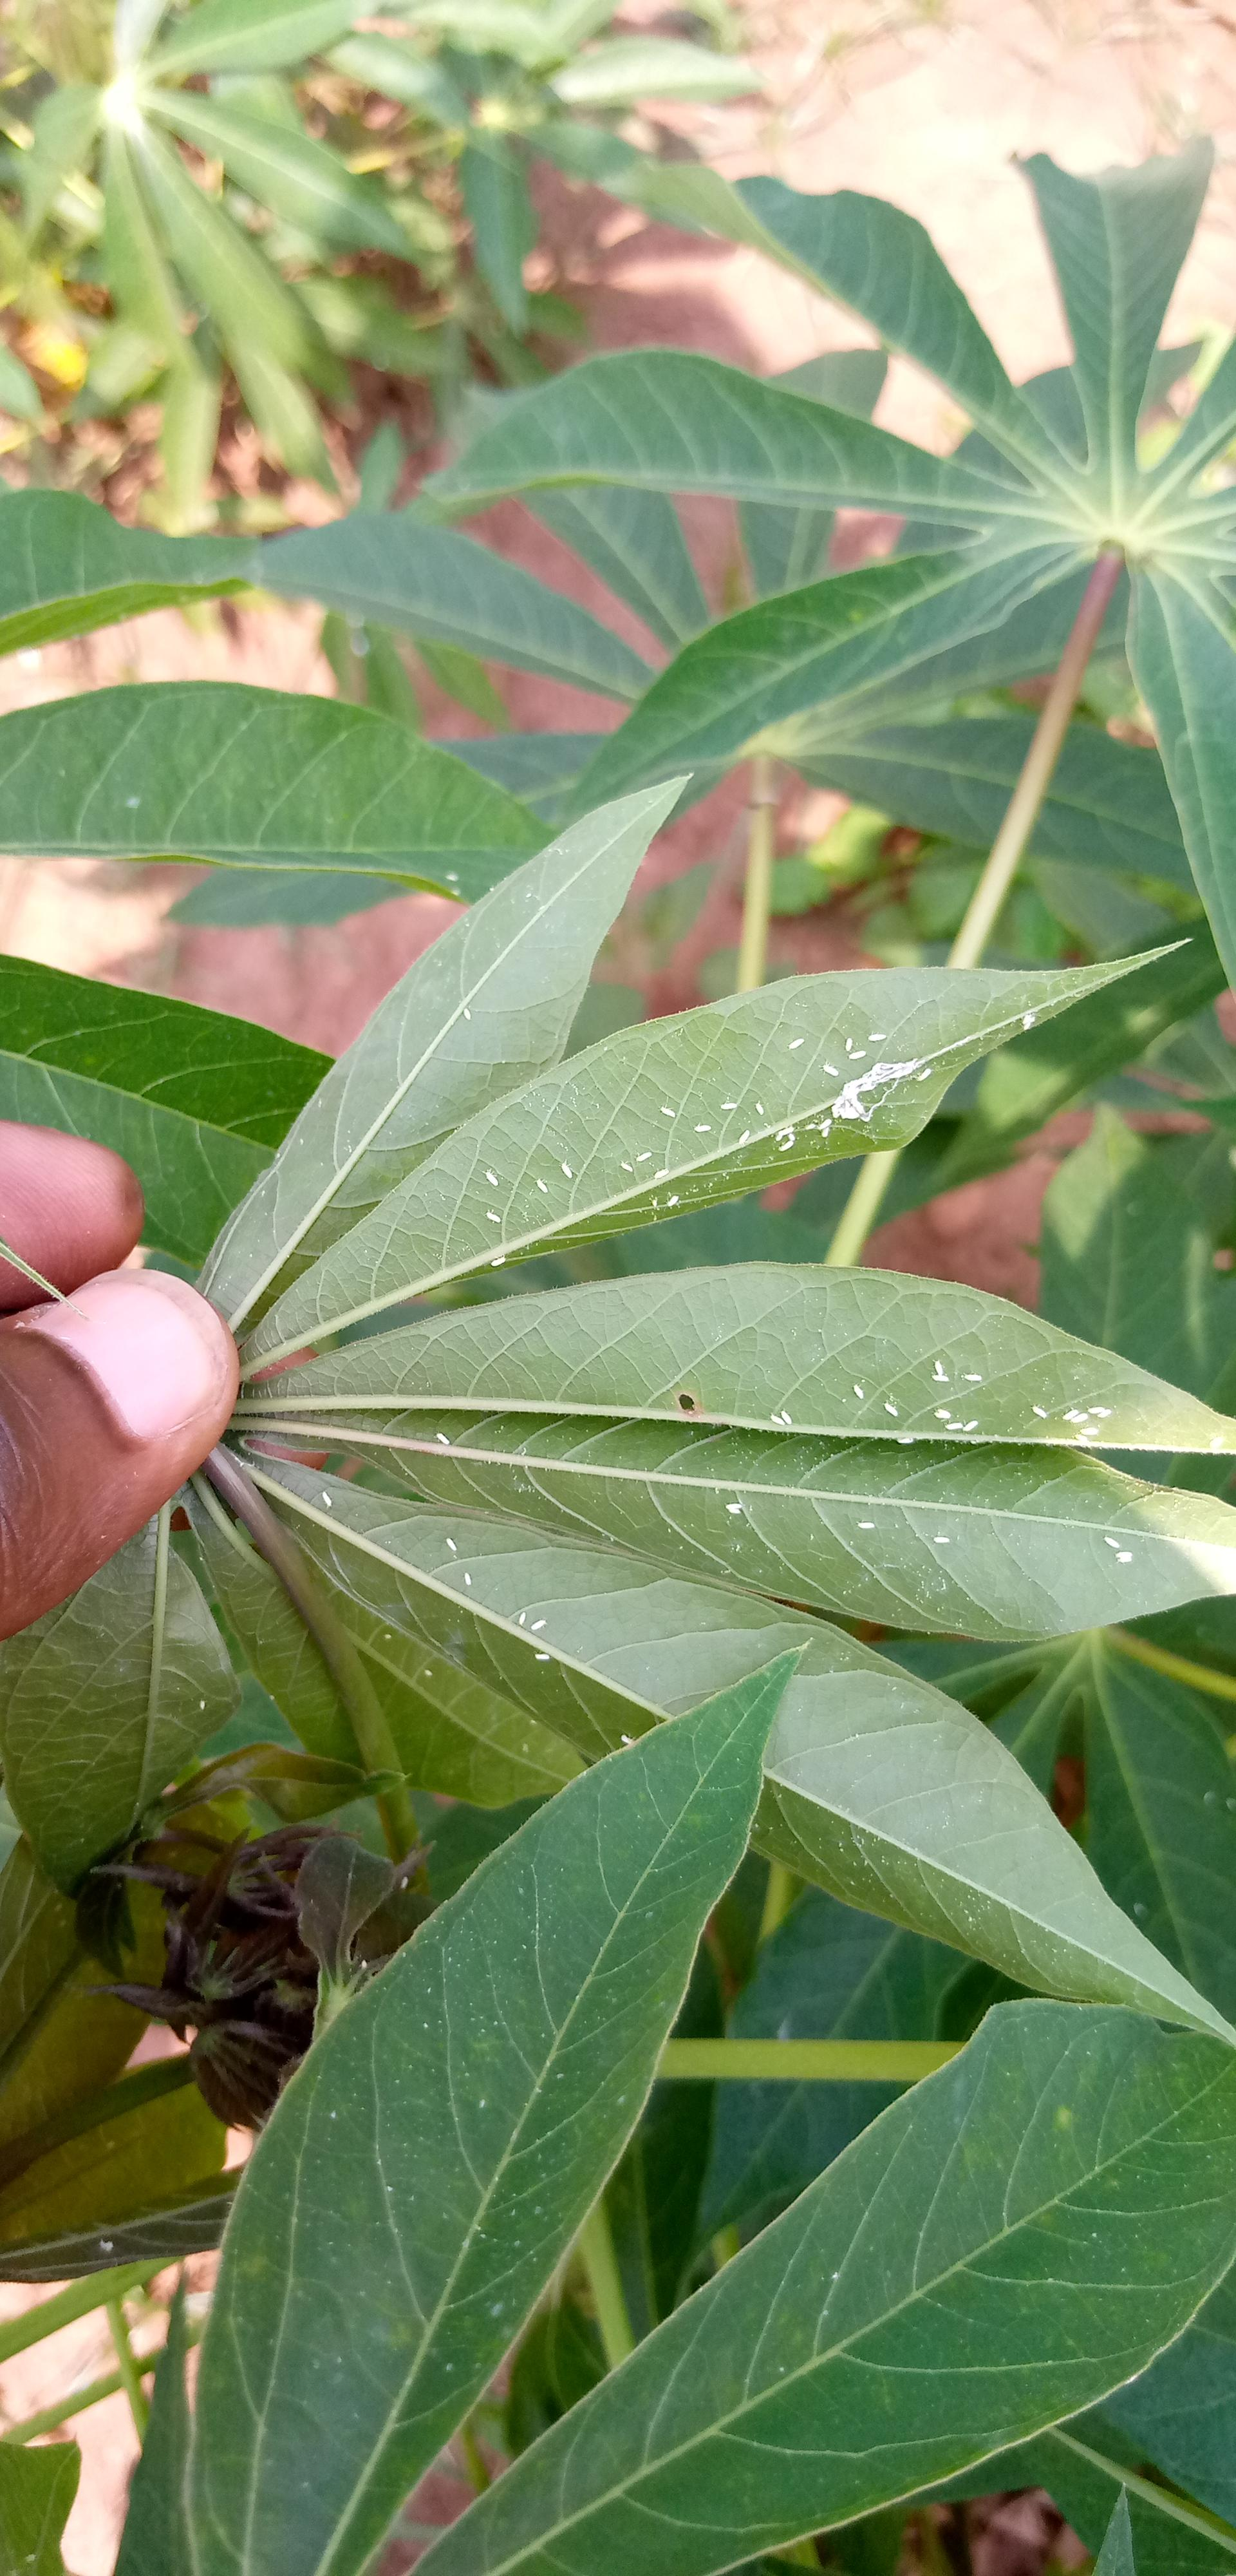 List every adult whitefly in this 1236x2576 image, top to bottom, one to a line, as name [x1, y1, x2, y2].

whitefly [460, 1003, 473, 1023]
whitefly [1019, 1009, 1036, 1031]
whitefly [864, 1030, 888, 1044]
whitefly [842, 1035, 854, 1053]
whitefly [786, 1036, 807, 1053]
whitefly [846, 1048, 866, 1063]
whitefly [819, 1060, 842, 1079]
whitefly [914, 1066, 935, 1085]
whitefly [718, 1098, 739, 1113]
whitefly [751, 1099, 770, 1118]
whitefly [657, 1104, 677, 1120]
whitefly [820, 1115, 833, 1130]
whitefly [801, 1121, 817, 1133]
whitefly [691, 1122, 715, 1135]
whitefly [737, 1126, 751, 1147]
whitefly [776, 1140, 794, 1153]
whitefly [635, 1149, 654, 1164]
whitefly [557, 1158, 576, 1180]
whitefly [617, 1159, 634, 1174]
whitefly [651, 1167, 671, 1181]
whitefly [483, 1168, 501, 1189]
whitefly [533, 1176, 550, 1197]
whitefly [664, 1191, 679, 1212]
whitefly [482, 1208, 503, 1226]
whitefly [487, 1255, 510, 1267]
whitefly [930, 1358, 946, 1374]
whitefly [962, 1372, 985, 1383]
whitefly [930, 1374, 951, 1383]
whitefly [852, 1382, 866, 1401]
whitefly [882, 1399, 899, 1419]
whitefly [1031, 1403, 1048, 1420]
whitefly [1086, 1403, 1106, 1414]
whitefly [932, 1407, 953, 1419]
whitefly [1098, 1407, 1112, 1420]
whitefly [1062, 1408, 1080, 1421]
whitefly [780, 1409, 794, 1425]
whitefly [1073, 1410, 1089, 1425]
whitefly [768, 1413, 785, 1425]
whitefly [963, 1418, 980, 1432]
whitefly [945, 1421, 964, 1432]
whitefly [1080, 1426, 1100, 1435]
whitefly [433, 1430, 454, 1447]
whitefly [1206, 1430, 1230, 1455]
whitefly [1073, 1433, 1091, 1442]
whitefly [894, 1435, 917, 1446]
whitefly [320, 1489, 336, 1512]
whitefly [723, 1498, 744, 1510]
whitefly [728, 1508, 742, 1515]
whitefly [853, 1519, 876, 1531]
whitefly [931, 1531, 953, 1548]
whitefly [1100, 1532, 1123, 1549]
whitefly [444, 1536, 460, 1553]
whitefly [1114, 1549, 1134, 1557]
whitefly [1116, 1556, 1135, 1564]
whitefly [460, 1569, 473, 1590]
whitefly [516, 1609, 529, 1629]
whitefly [527, 1617, 547, 1634]
whitefly [532, 1651, 552, 1663]
whitefly [198, 1698, 208, 1712]
whitefly [617, 1730, 638, 1745]